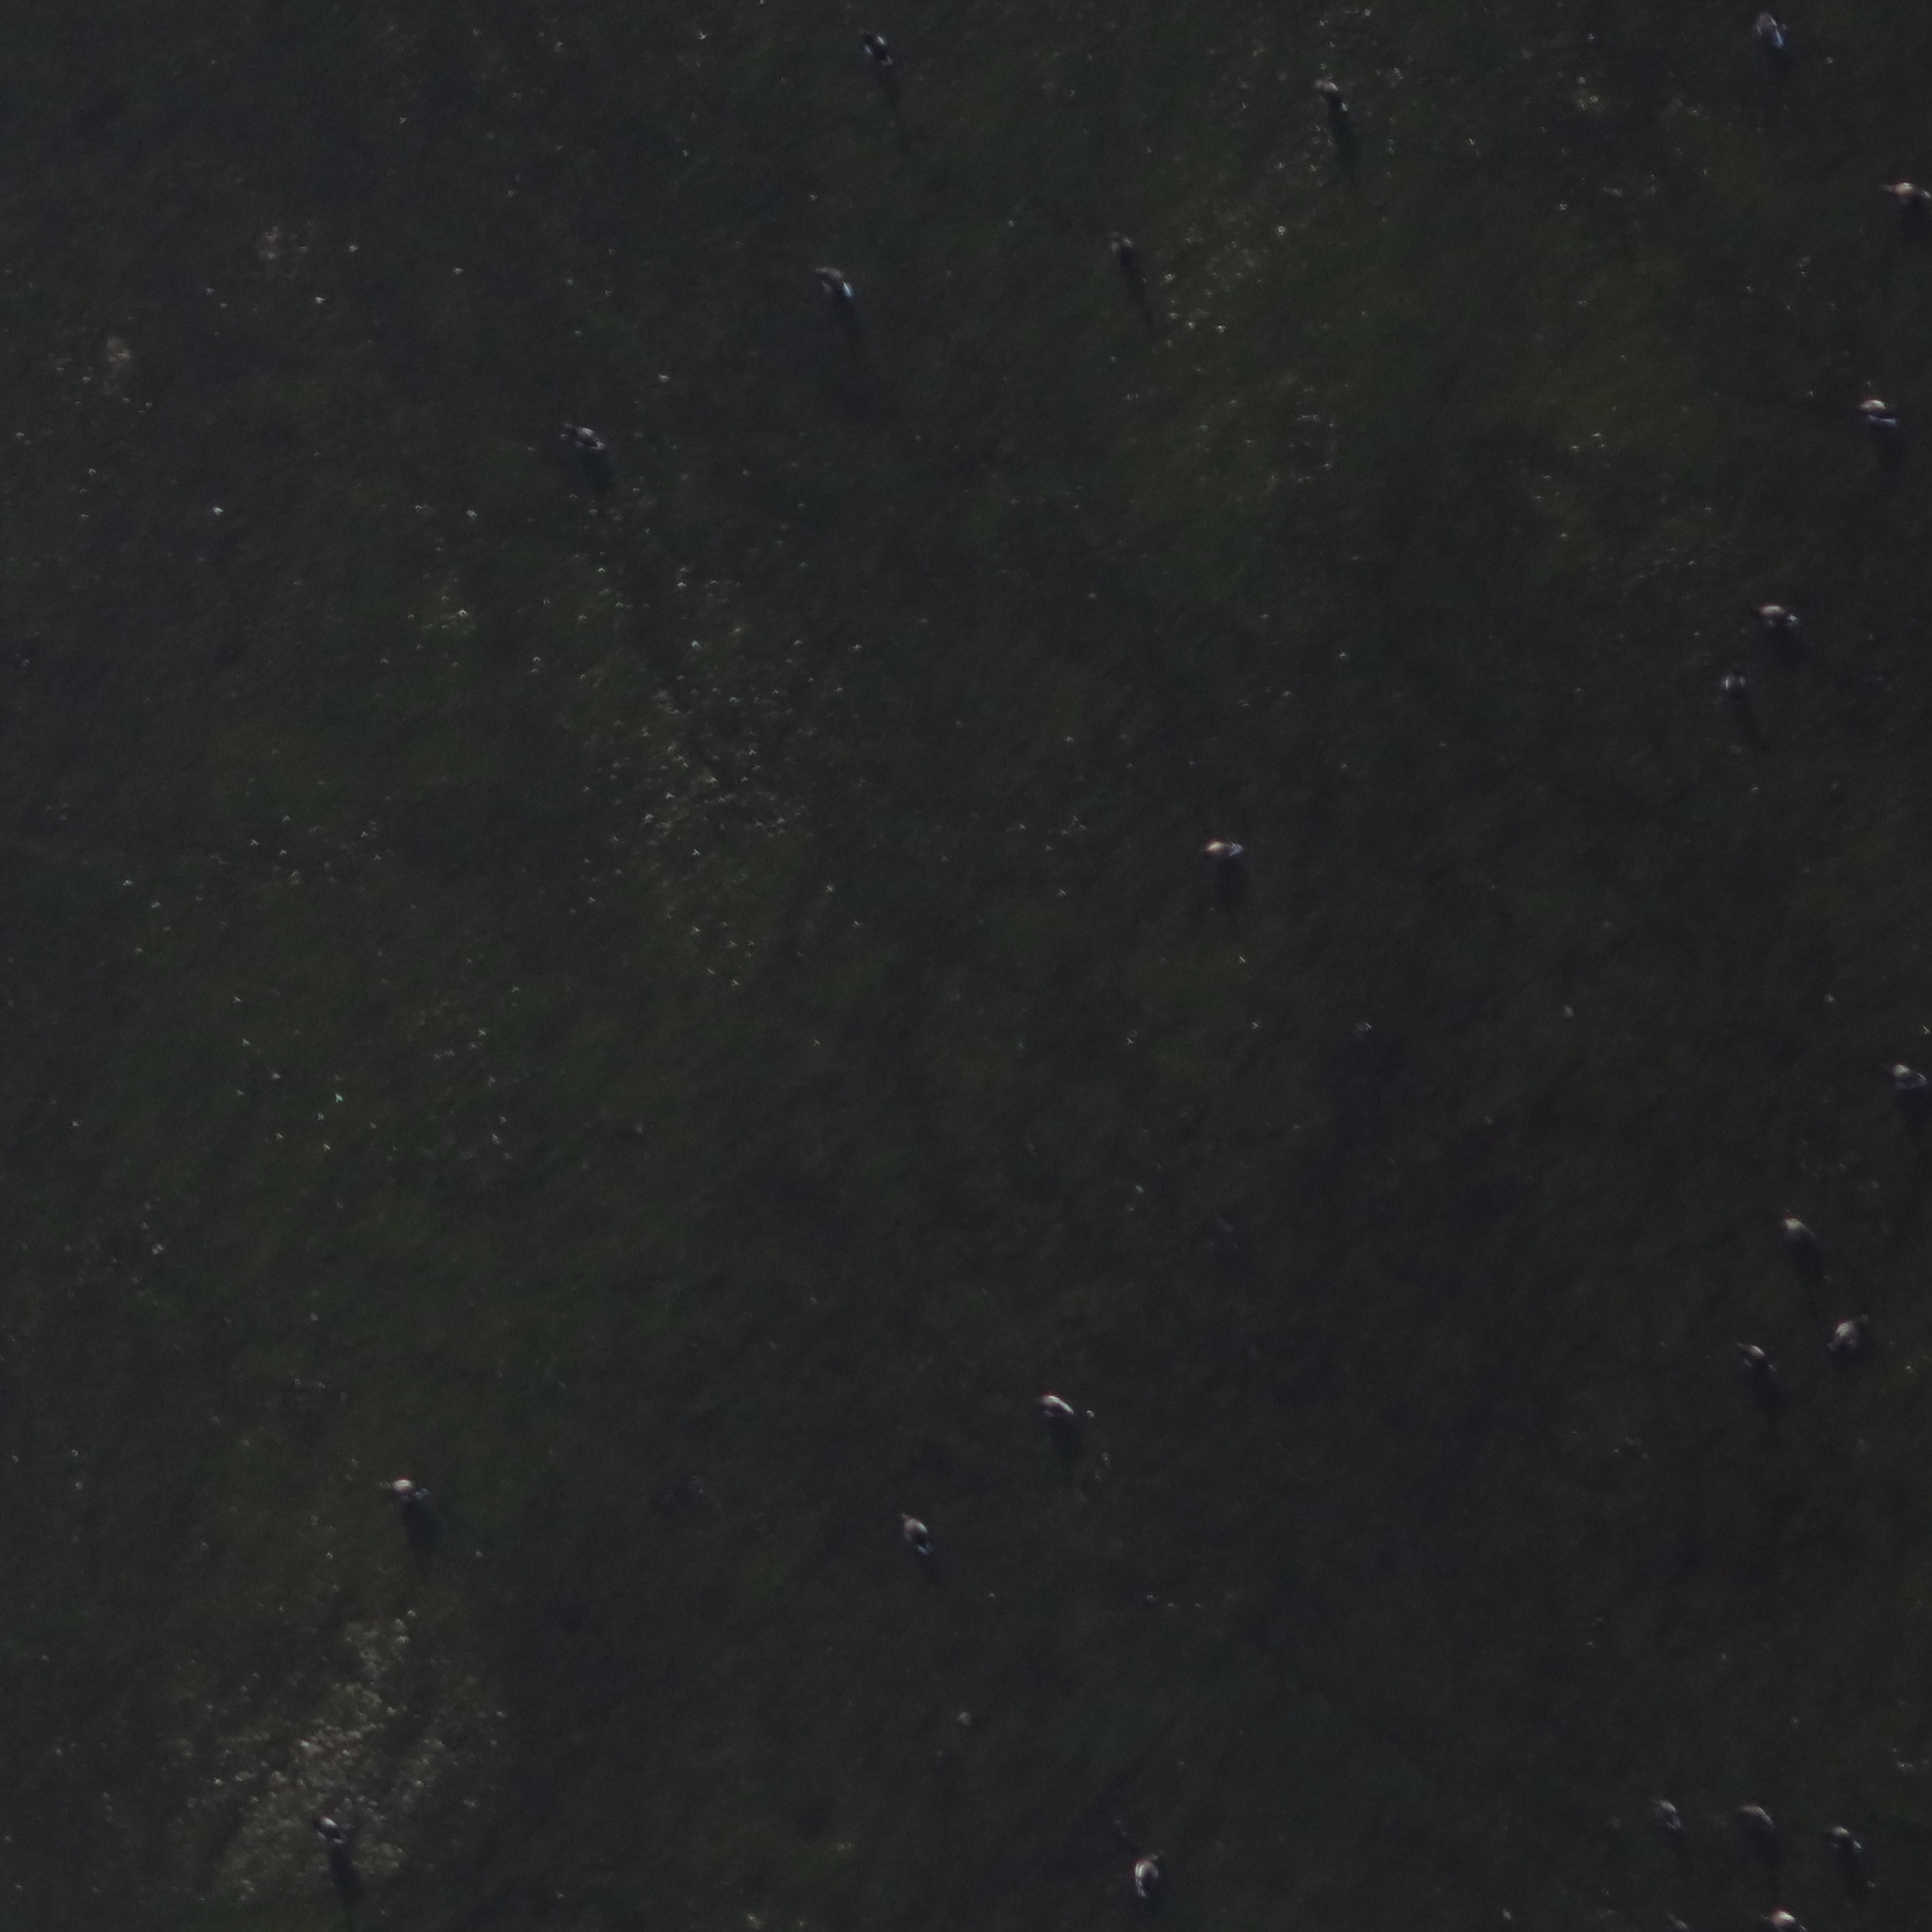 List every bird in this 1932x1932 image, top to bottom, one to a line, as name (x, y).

brant (1768, 24)
brant (878, 49)
brant (1333, 96)
brant (1907, 195)
brant (1126, 250)
brant (829, 291)
brant (1876, 411)
brant (584, 438)
brant (1773, 617)
brant (1732, 688)
brant (1235, 846)
brant (1907, 1077)
brant (1794, 1226)
brant (1855, 1334)
brant (1757, 1360)
brant (1058, 1409)
brant (400, 1487)
brant (917, 1535)
brant (1749, 1811)
brant (1673, 1814)
brant (331, 1828)
brant (1844, 1839)
brant (1152, 1873)
brant (1778, 1925)
brant (1681, 1929)